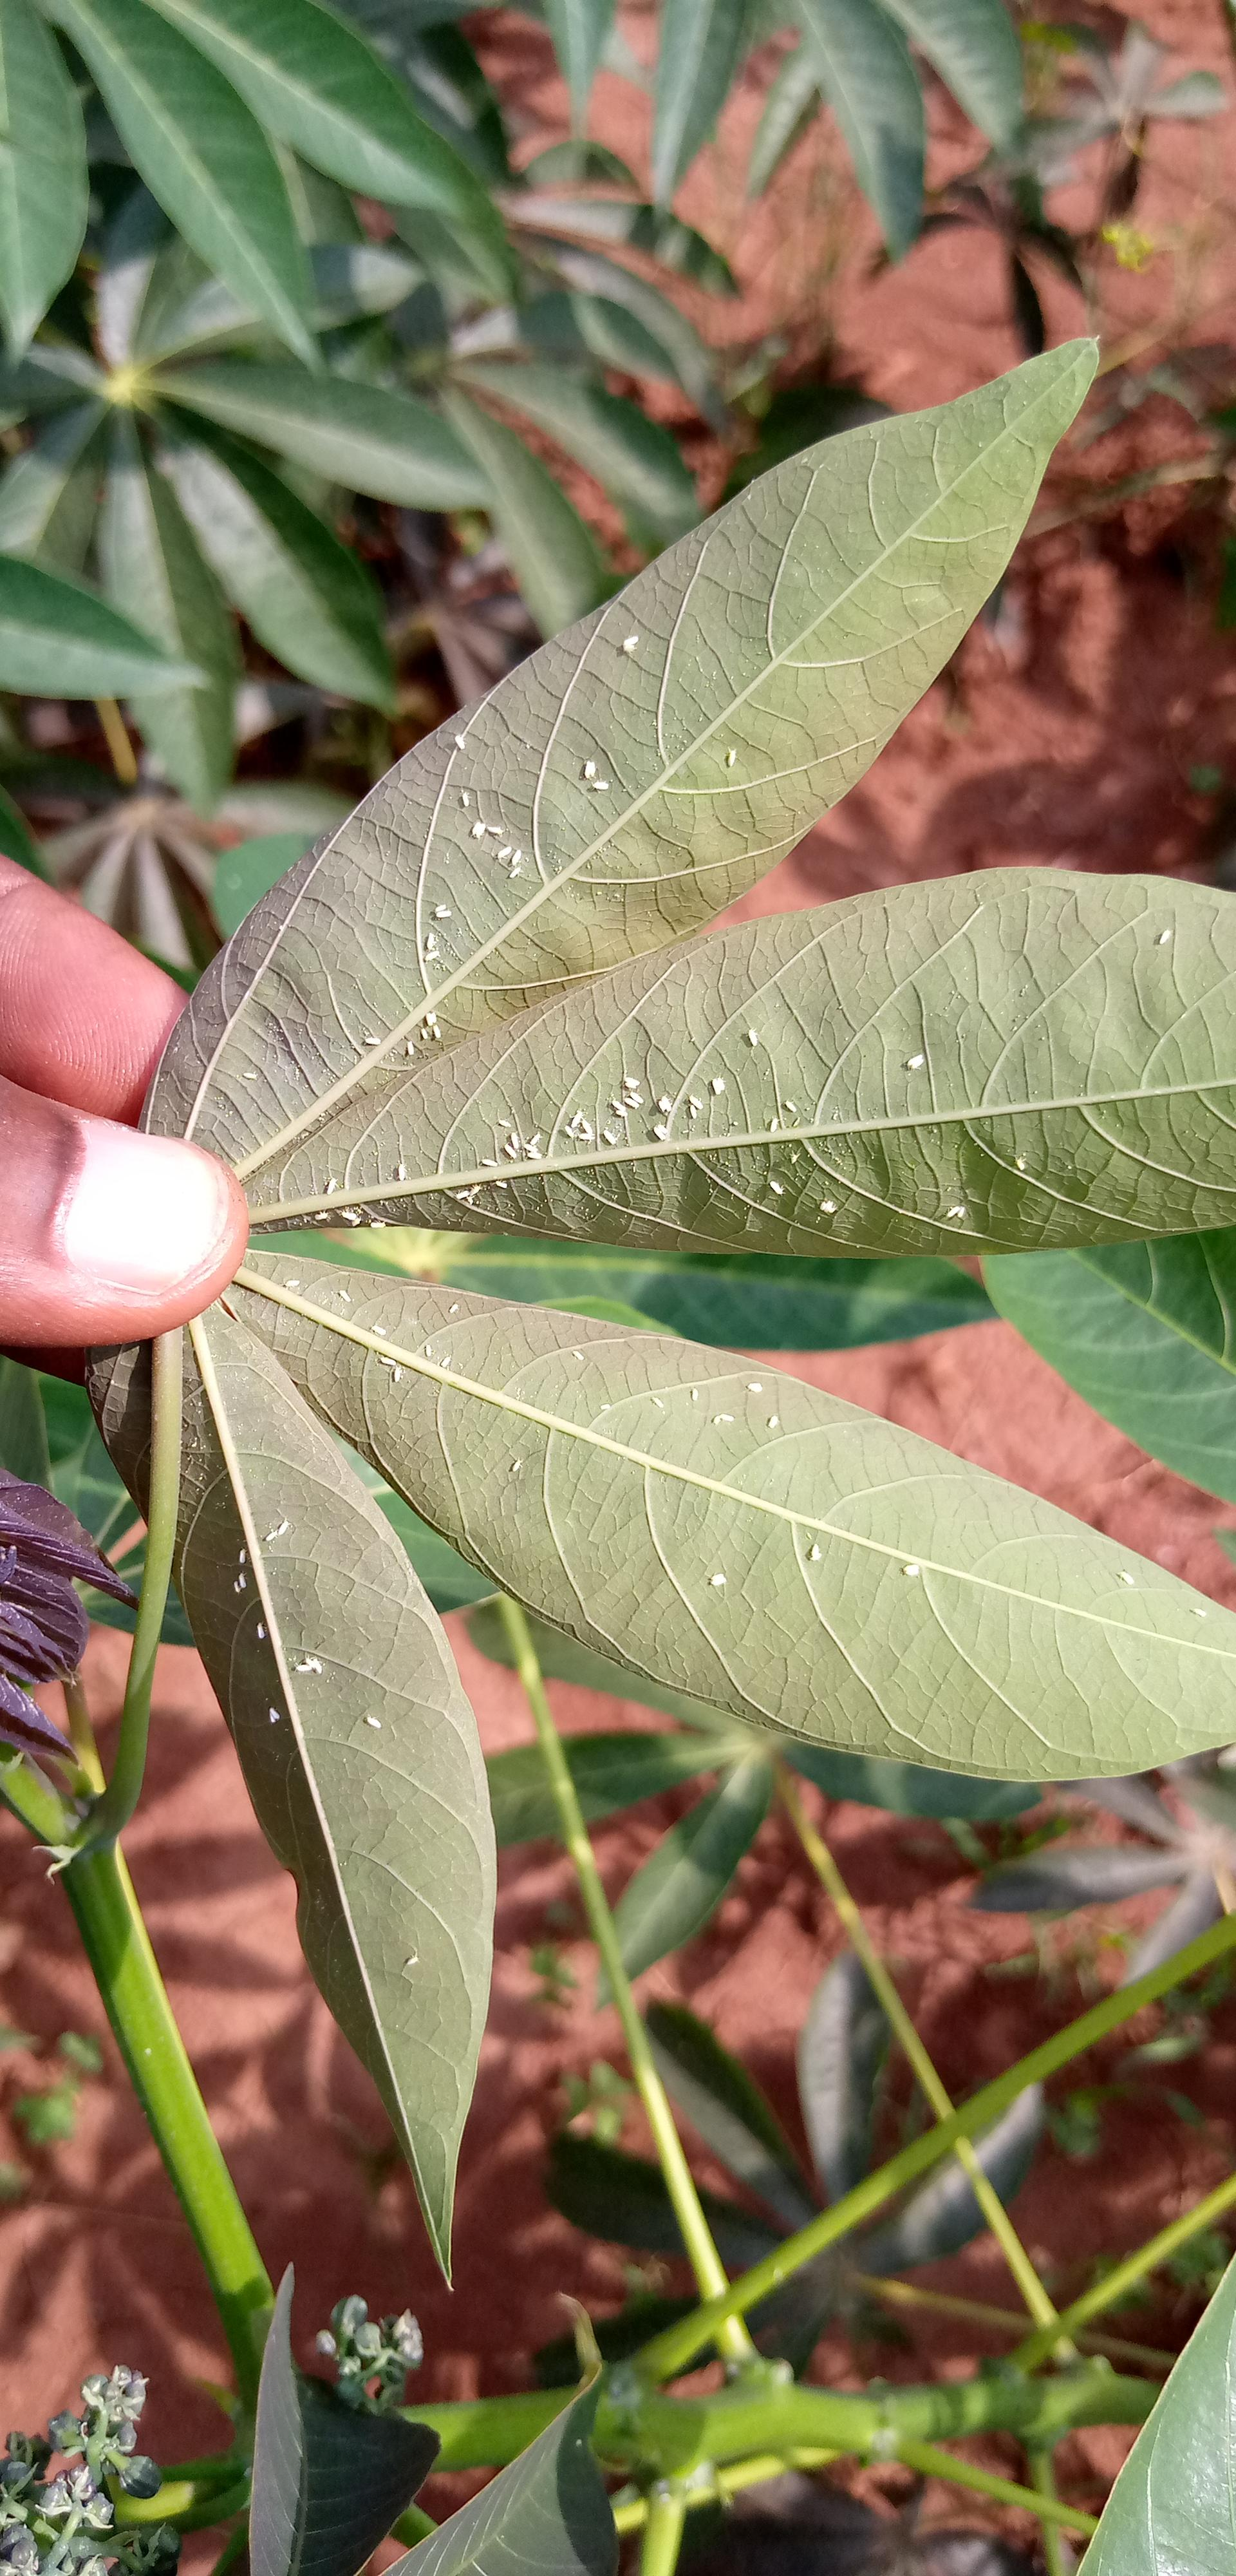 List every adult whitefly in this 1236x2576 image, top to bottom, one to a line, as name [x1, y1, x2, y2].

whitefly [620, 633, 641, 644]
whitefly [623, 643, 637, 654]
whitefly [452, 734, 470, 754]
whitefly [724, 746, 740, 772]
whitefly [582, 757, 590, 781]
whitefly [590, 759, 597, 778]
whitefly [589, 780, 612, 793]
whitefly [460, 790, 474, 809]
whitefly [471, 820, 482, 836]
whitefly [476, 820, 488, 839]
whitefly [485, 824, 505, 838]
whitefly [495, 845, 513, 863]
whitefly [510, 848, 523, 867]
whitefly [506, 866, 523, 880]
whitefly [433, 902, 448, 913]
whitefly [435, 909, 453, 920]
whitefly [1156, 927, 1175, 947]
whitefly [425, 930, 437, 951]
whitefly [424, 948, 442, 963]
whitefly [424, 1010, 432, 1028]
whitefly [431, 1010, 438, 1024]
whitefly [432, 1022, 444, 1040]
whitefly [417, 1025, 429, 1041]
whitefly [746, 1027, 765, 1048]
whitefly [362, 1035, 383, 1047]
whitefly [405, 1038, 417, 1059]
whitefly [905, 1053, 924, 1069]
whitefly [910, 1057, 925, 1072]
whitefly [241, 1071, 259, 1081]
whitefly [623, 1075, 642, 1086]
whitefly [717, 1075, 727, 1092]
whitefly [711, 1077, 722, 1096]
whitefly [624, 1081, 637, 1092]
whitefly [628, 1090, 646, 1105]
whitefly [687, 1093, 706, 1111]
whitefly [661, 1094, 675, 1113]
whitefly [623, 1095, 641, 1110]
whitefly [611, 1098, 626, 1112]
whitefly [783, 1099, 800, 1116]
whitefly [657, 1099, 666, 1113]
whitefly [688, 1104, 698, 1121]
whitefly [570, 1108, 584, 1129]
whitefly [613, 1108, 630, 1119]
whitefly [767, 1116, 780, 1133]
whitefly [496, 1117, 513, 1130]
whitefly [581, 1118, 595, 1133]
whitefly [563, 1123, 576, 1139]
whitefly [655, 1123, 670, 1135]
whitefly [651, 1124, 668, 1142]
whitefly [601, 1128, 619, 1146]
whitefly [510, 1130, 521, 1151]
whitefly [529, 1131, 543, 1146]
whitefly [577, 1133, 598, 1143]
whitefly [502, 1142, 519, 1161]
whitefly [522, 1142, 541, 1153]
whitefly [787, 1150, 805, 1168]
whitefly [526, 1151, 545, 1160]
whitefly [1015, 1157, 1031, 1175]
whitefly [479, 1157, 500, 1170]
whitefly [395, 1161, 409, 1182]
whitefly [324, 1175, 339, 1197]
whitefly [767, 1179, 786, 1198]
whitefly [492, 1179, 510, 1191]
whitefly [469, 1182, 482, 1197]
whitefly [454, 1188, 470, 1200]
whitefly [465, 1195, 475, 1206]
whitefly [824, 1198, 833, 1215]
whitefly [819, 1199, 828, 1211]
whitefly [829, 1200, 839, 1216]
whitefly [946, 1204, 961, 1220]
whitefly [956, 1204, 966, 1220]
whitefly [339, 1209, 357, 1222]
whitefly [312, 1211, 330, 1224]
whitefly [351, 1215, 364, 1227]
whitefly [368, 1220, 388, 1230]
whitefly [281, 1277, 301, 1290]
whitefly [336, 1287, 353, 1305]
whitefly [447, 1302, 462, 1318]
whitefly [367, 1323, 389, 1338]
whitefly [423, 1341, 435, 1360]
whitefly [568, 1347, 586, 1362]
whitefly [438, 1354, 453, 1369]
whitefly [377, 1355, 397, 1367]
whitefly [391, 1365, 404, 1385]
whitefly [745, 1381, 763, 1387]
whitefly [689, 1383, 700, 1406]
whitefly [750, 1387, 765, 1394]
whitefly [650, 1394, 666, 1412]
whitefly [598, 1403, 612, 1412]
whitefly [720, 1412, 736, 1423]
whitefly [767, 1413, 781, 1430]
whitefly [710, 1414, 720, 1426]
whitefly [507, 1457, 523, 1473]
whitefly [276, 1516, 293, 1539]
whitefly [263, 1528, 277, 1544]
whitefly [809, 1540, 820, 1557]
whitefly [236, 1546, 250, 1565]
whitefly [807, 1551, 823, 1562]
whitefly [903, 1563, 922, 1570]
whitefly [236, 1569, 250, 1591]
whitefly [1116, 1569, 1136, 1587]
whitefly [904, 1569, 921, 1578]
whitefly [709, 1572, 726, 1581]
whitefly [710, 1577, 727, 1587]
whitefly [231, 1580, 242, 1595]
whitefly [1190, 1604, 1210, 1620]
whitefly [252, 1618, 273, 1645]
whitefly [305, 1656, 317, 1668]
whitefly [312, 1657, 326, 1678]
whitefly [292, 1663, 312, 1672]
whitefly [267, 1706, 283, 1728]
whitefly [362, 1714, 384, 1731]
whitefly [403, 1953, 420, 1969]